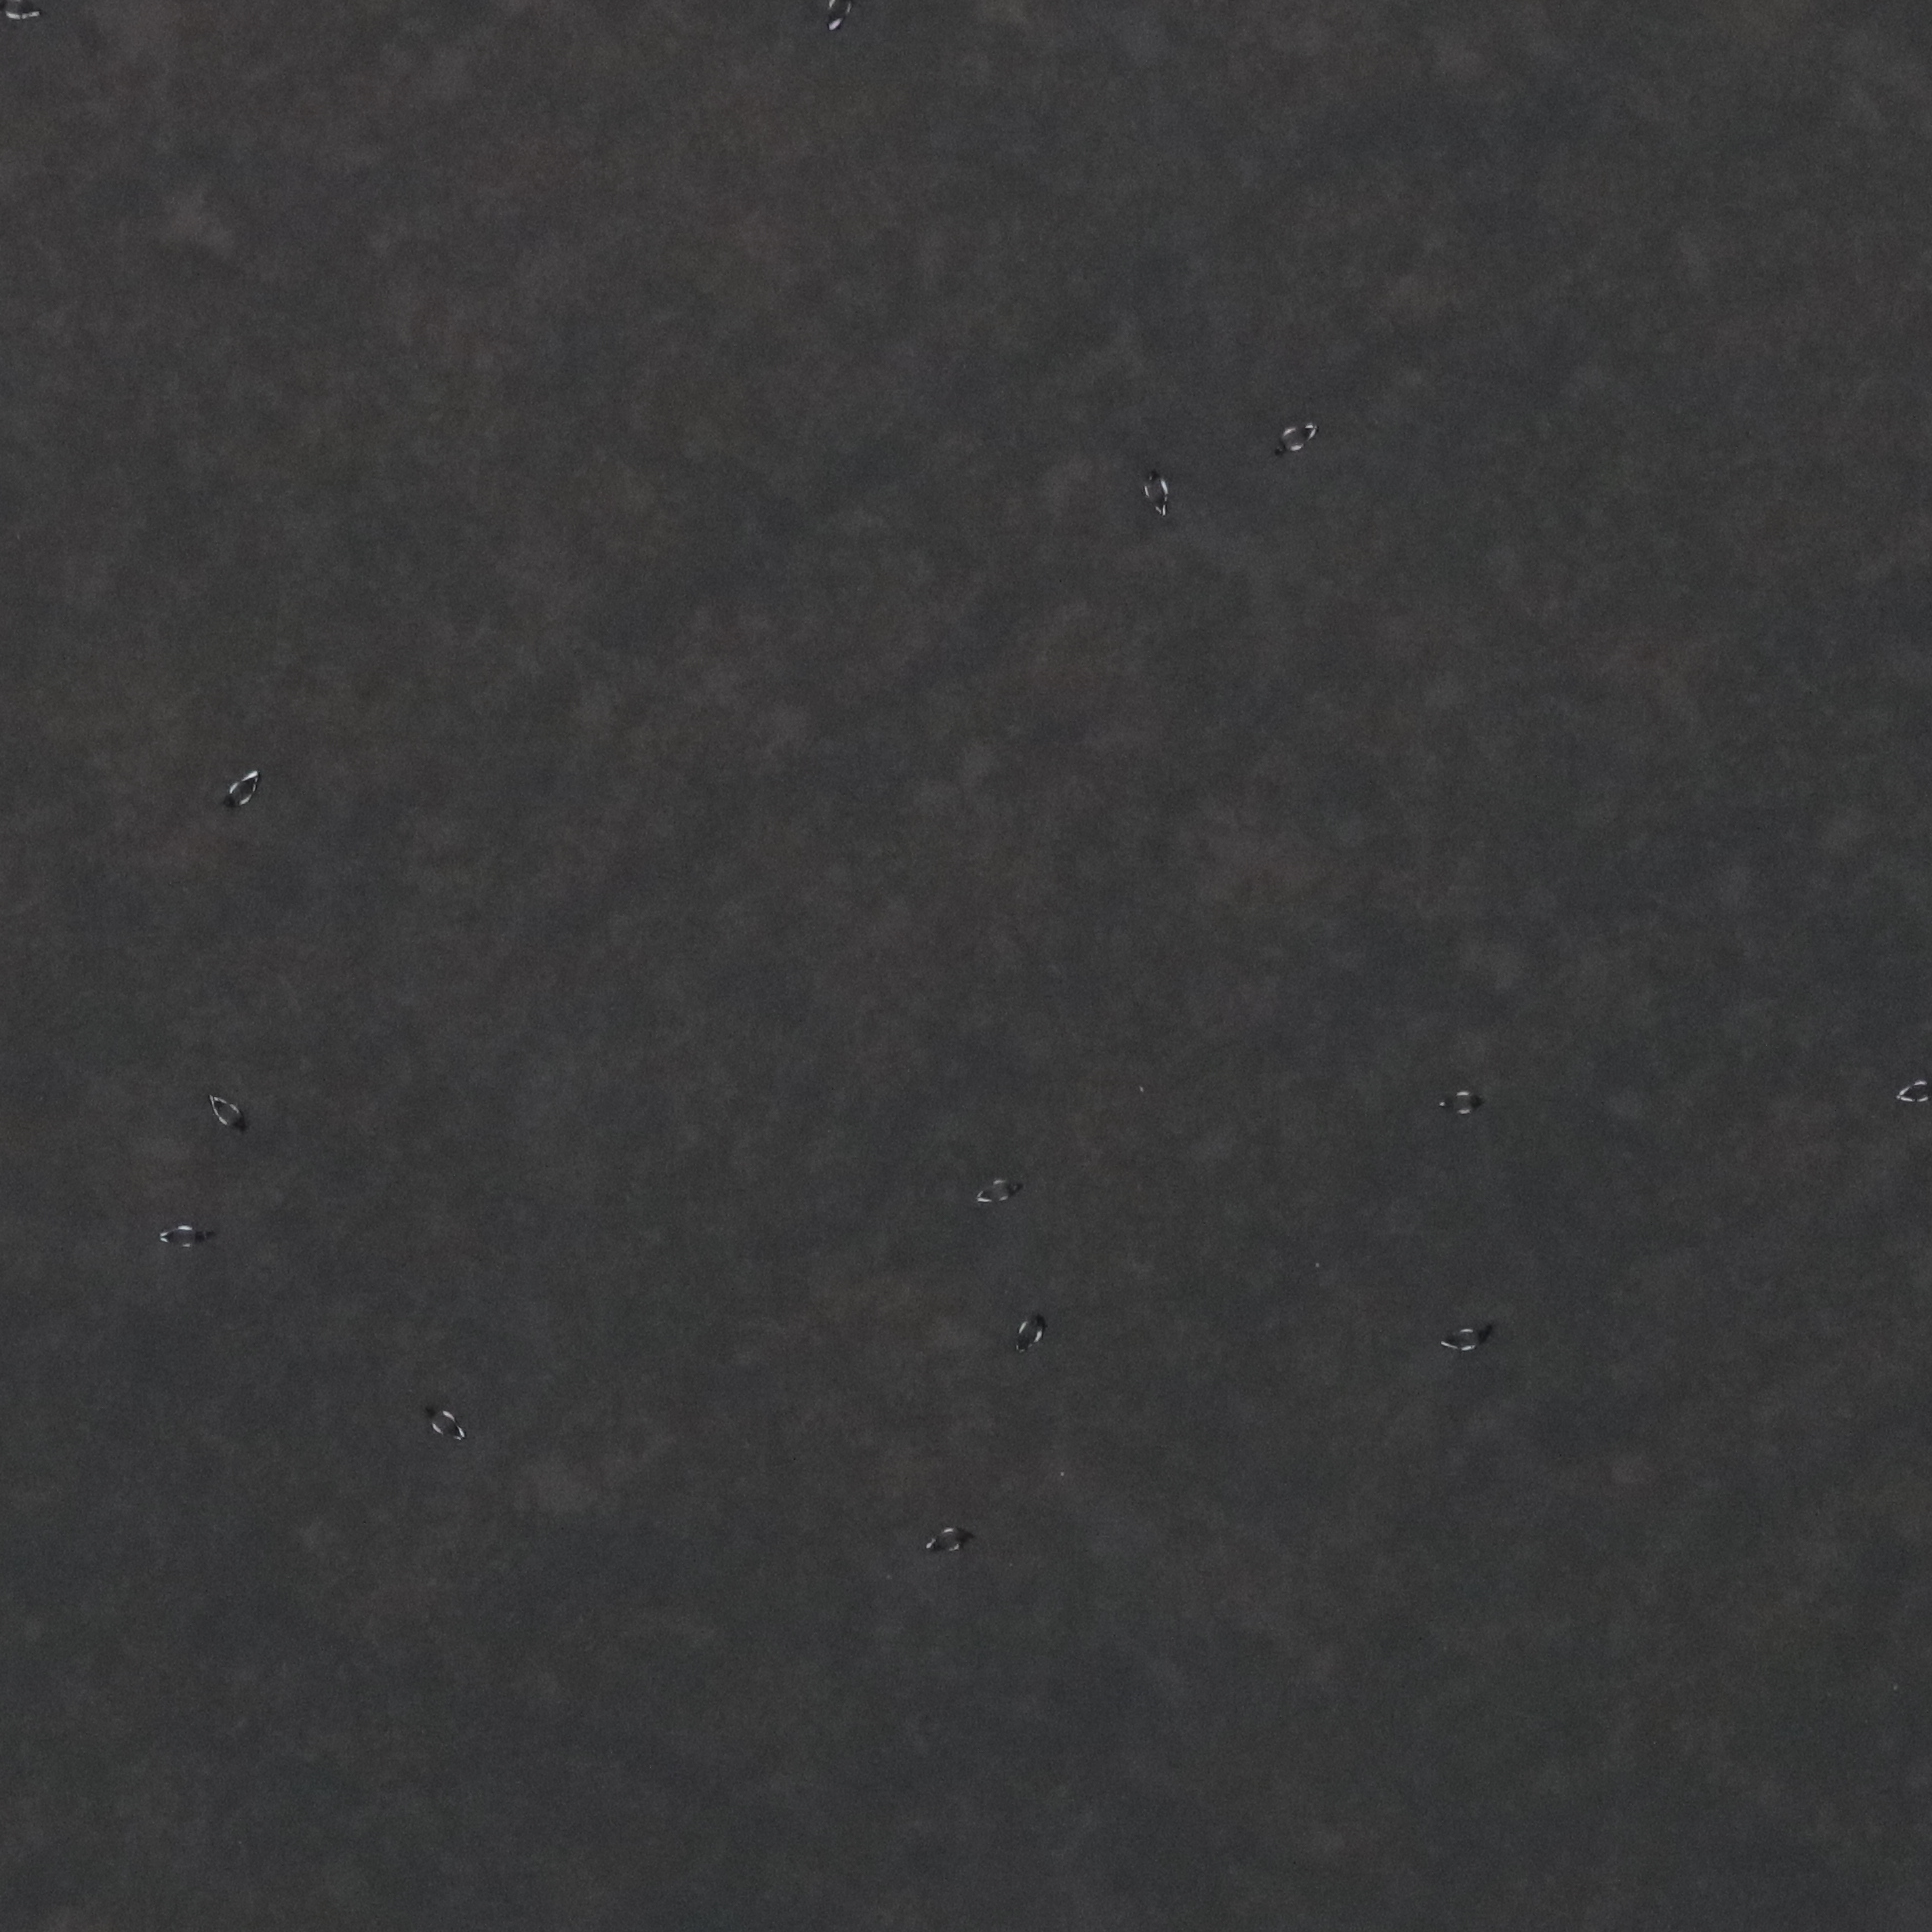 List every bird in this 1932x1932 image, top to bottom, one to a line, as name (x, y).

brant (17, 9)
brant (840, 11)
brant (1298, 437)
brant (1156, 493)
brant (244, 791)
brant (1918, 1092)
brant (1463, 1102)
brant (227, 1114)
brant (996, 1192)
brant (186, 1235)
brant (1031, 1330)
brant (1465, 1340)
brant (447, 1424)
brant (947, 1542)